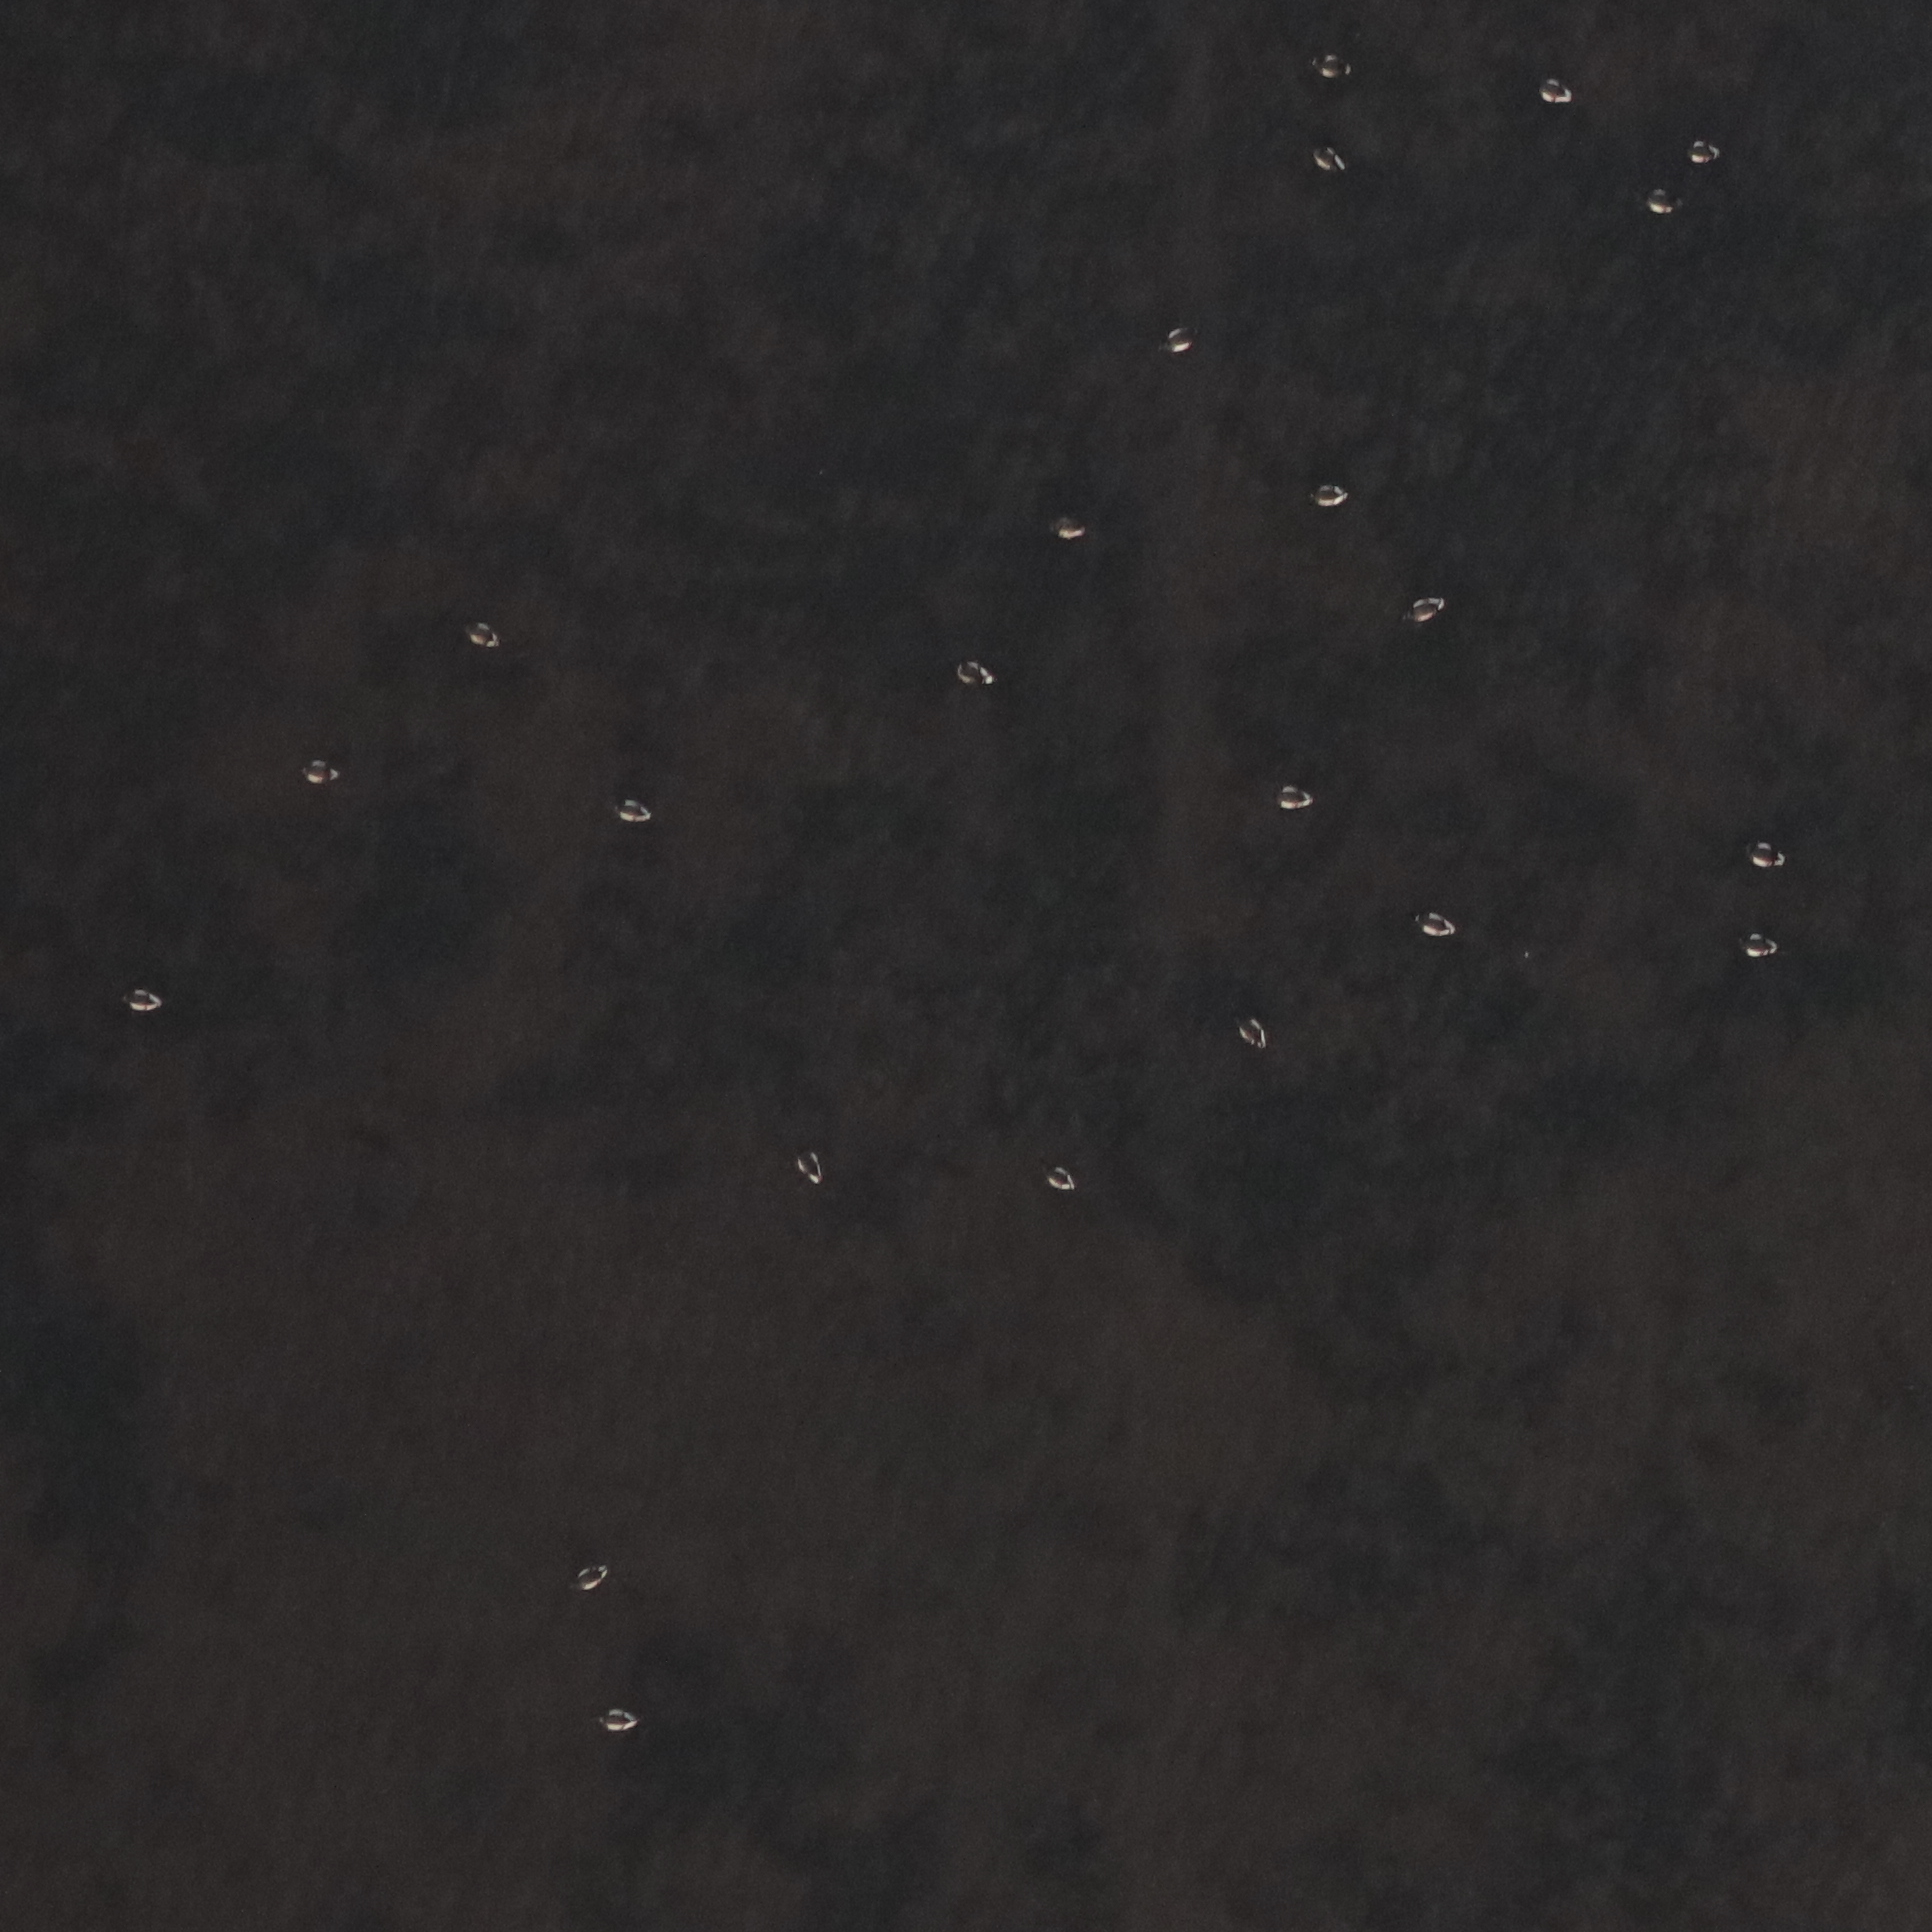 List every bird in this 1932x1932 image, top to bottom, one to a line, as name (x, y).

brant (1332, 65)
brant (1554, 90)
brant (1703, 152)
brant (1328, 158)
brant (1662, 200)
brant (1180, 339)
brant (1329, 495)
brant (1065, 525)
brant (1425, 610)
brant (482, 635)
brant (972, 673)
brant (320, 772)
brant (1293, 797)
brant (630, 811)
brant (1766, 854)
brant (1436, 924)
brant (1759, 946)
brant (142, 1000)
brant (1252, 1031)
brant (808, 1164)
brant (1060, 1177)
brant (589, 1578)
brant (616, 1719)